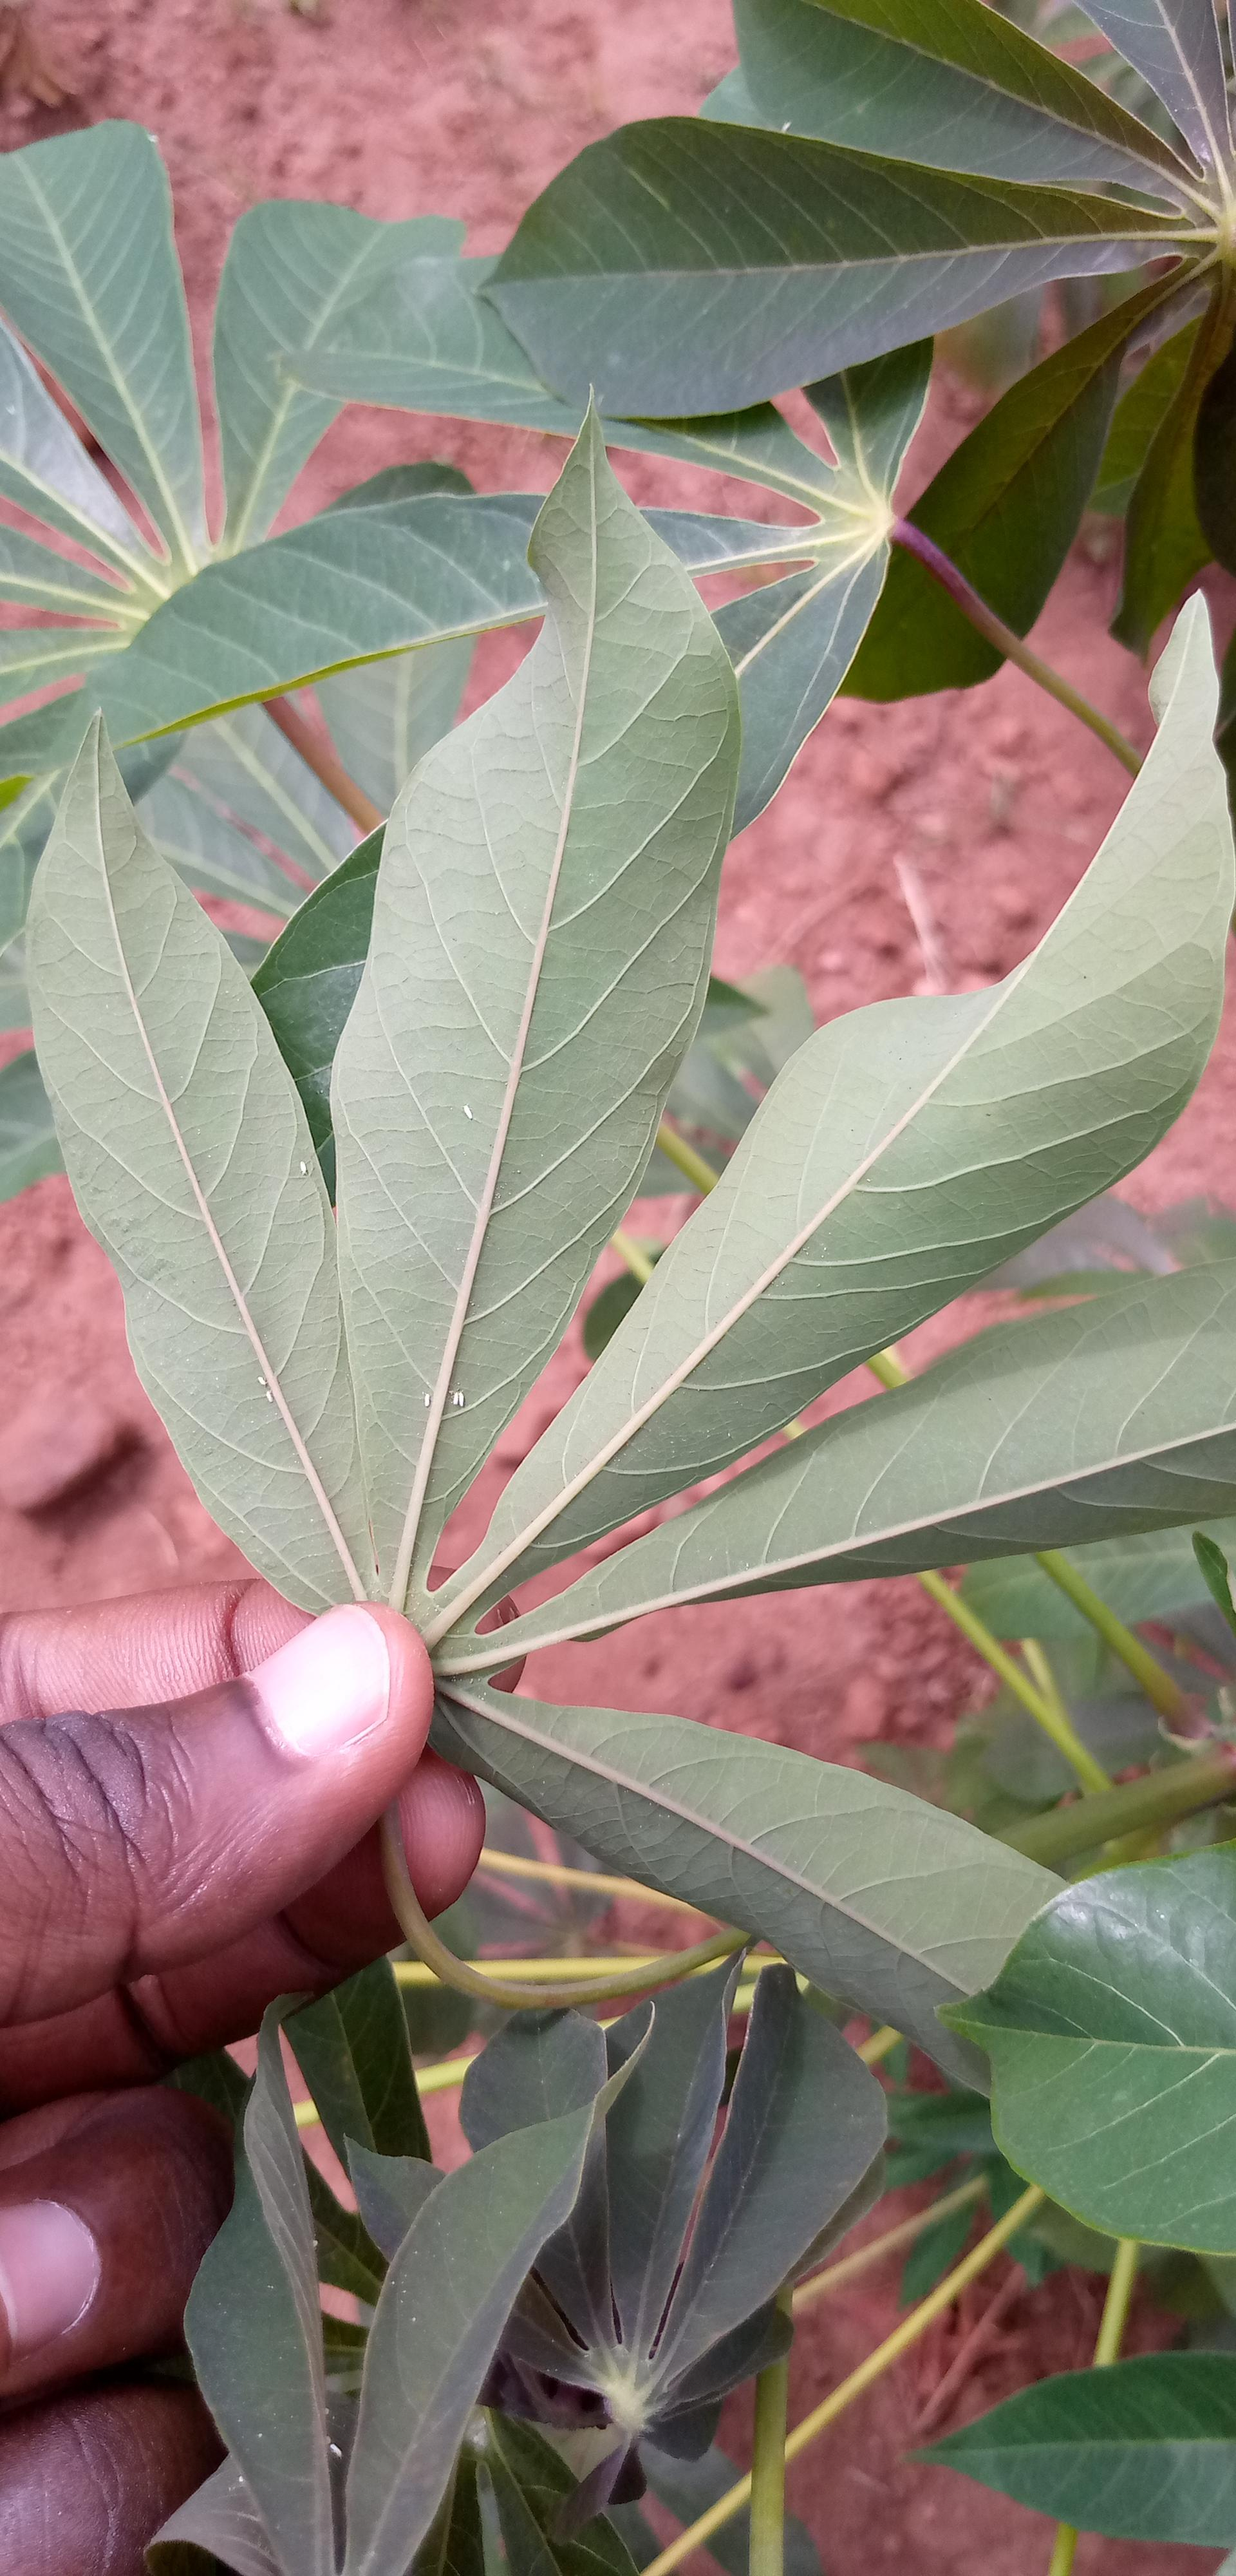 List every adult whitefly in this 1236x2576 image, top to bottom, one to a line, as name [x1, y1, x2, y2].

whitefly [461, 1101, 476, 1122]
whitefly [299, 1159, 312, 1177]
whitefly [256, 1375, 268, 1387]
whitefly [459, 1389, 466, 1408]
whitefly [265, 1390, 276, 1405]
whitefly [452, 1390, 459, 1407]
whitefly [422, 1391, 433, 1410]